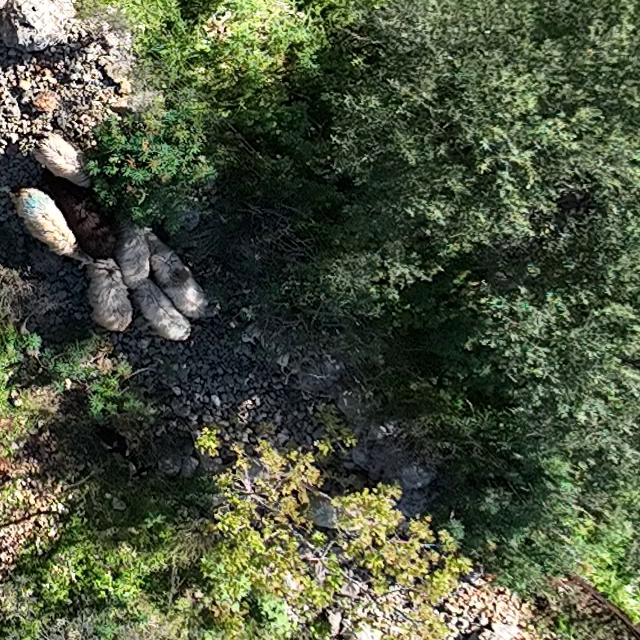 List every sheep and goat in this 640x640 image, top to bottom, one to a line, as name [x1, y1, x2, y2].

sheep [36, 131, 115, 208]
sheep [18, 188, 95, 267]
sheep [67, 198, 120, 259]
sheep [120, 215, 150, 290]
sheep [144, 227, 209, 319]
sheep [86, 259, 132, 332]
sheep [132, 280, 191, 341]